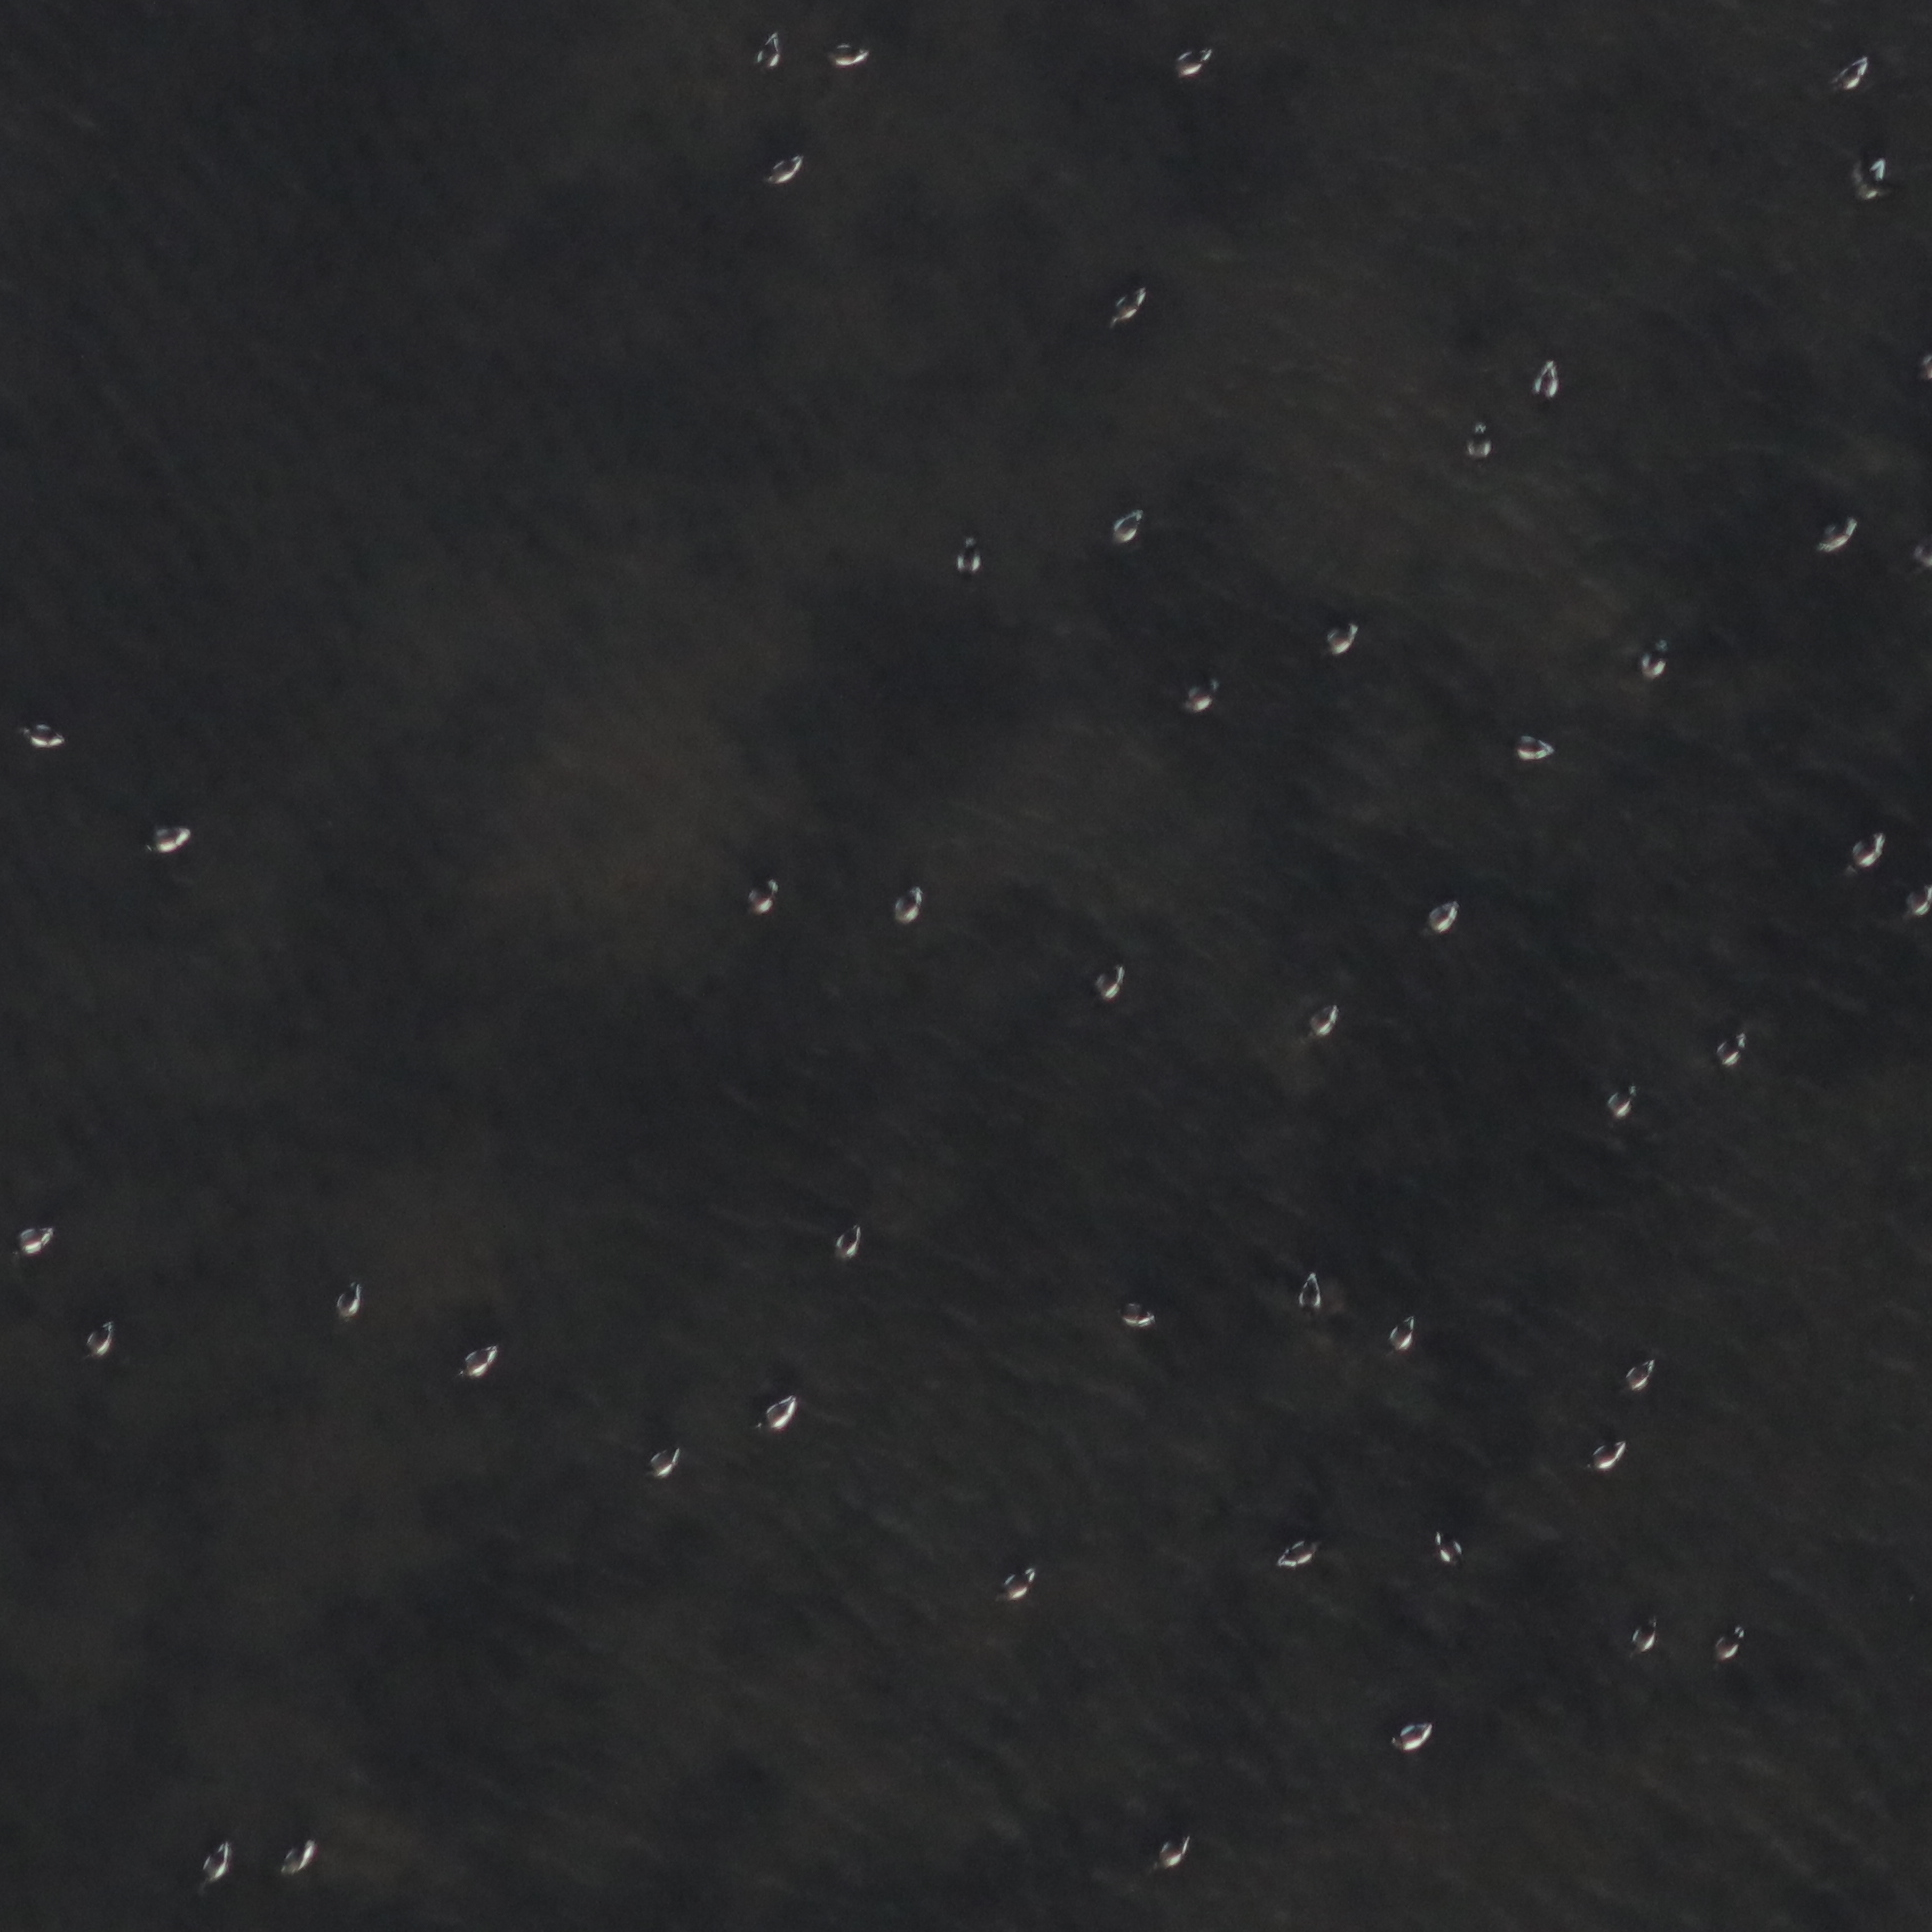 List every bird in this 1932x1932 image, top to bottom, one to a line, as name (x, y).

brant (770, 54)
brant (845, 55)
brant (1192, 61)
brant (1850, 76)
brant (790, 171)
brant (1872, 177)
brant (1127, 307)
brant (1549, 382)
brant (1480, 447)
brant (1127, 528)
brant (1839, 537)
brant (1927, 550)
brant (969, 561)
brant (1344, 647)
brant (1655, 657)
brant (1199, 702)
brant (43, 736)
brant (1531, 748)
brant (168, 839)
brant (1867, 853)
brant (762, 901)
brant (1916, 901)
brant (907, 906)
brant (1440, 918)
brant (1107, 983)
brant (1321, 1019)
brant (1730, 1049)
brant (1621, 1103)
brant (32, 1240)
brant (847, 1246)
brant (1309, 1295)
brant (348, 1301)
brant (1137, 1311)
brant (1402, 1336)
brant (99, 1343)
brant (478, 1362)
brant (1639, 1377)
brant (777, 1415)
brant (1608, 1454)
brant (668, 1458)
brant (1450, 1550)
brant (1300, 1554)
brant (1017, 1586)
brant (1645, 1638)
brant (1727, 1646)
brant (1413, 1737)
brant (1173, 1852)
brant (301, 1857)
brant (216, 1867)